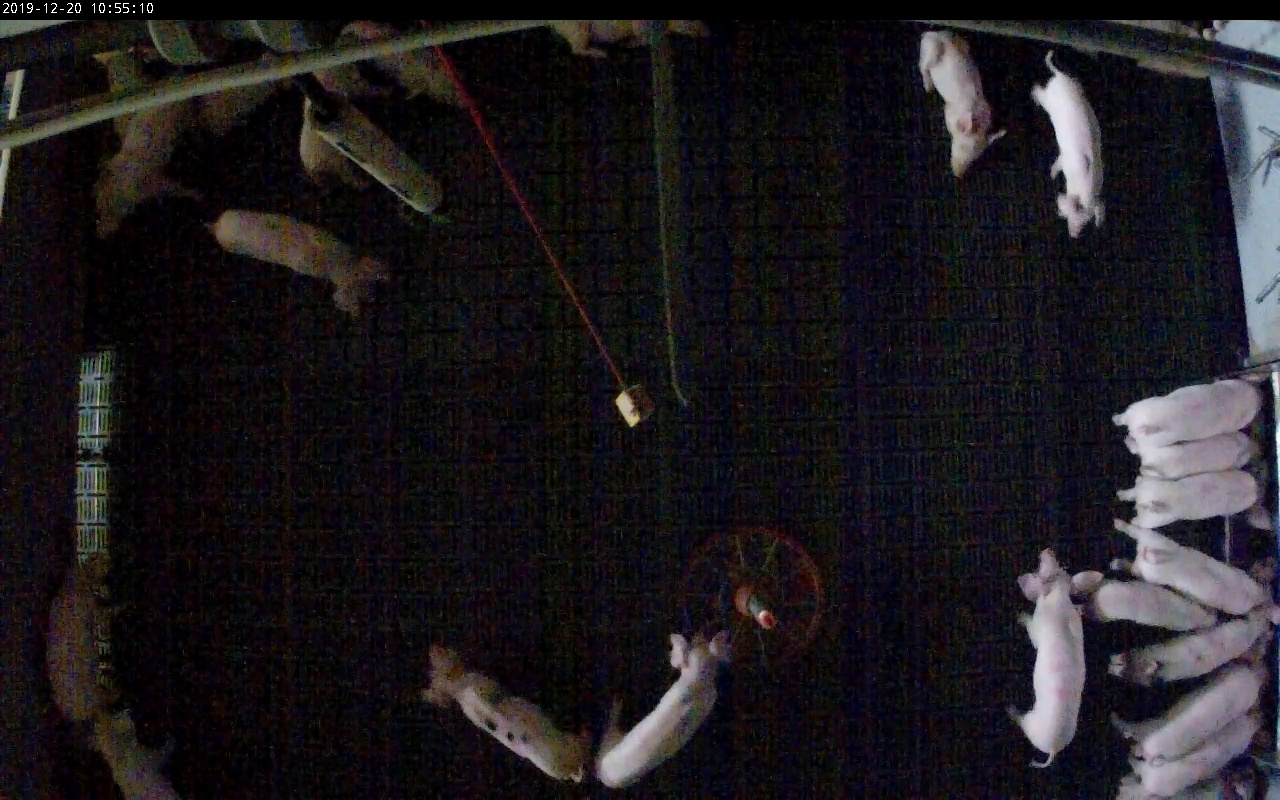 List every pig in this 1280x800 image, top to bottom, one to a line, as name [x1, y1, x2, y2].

pig [553, 14, 712, 58]
pig [340, 20, 470, 110]
pig [919, 27, 1006, 180]
pig [299, 30, 394, 193]
pig [93, 46, 162, 147]
pig [1030, 50, 1107, 240]
pig [196, 51, 293, 139]
pig [91, 65, 206, 241]
pig [201, 209, 392, 318]
pig [1112, 371, 1272, 450]
pig [1139, 423, 1267, 481]
pig [1115, 459, 1274, 532]
pig [1108, 518, 1276, 625]
pig [1007, 548, 1105, 769]
pig [44, 550, 129, 732]
pig [1073, 579, 1219, 632]
pig [1106, 611, 1276, 689]
pig [593, 629, 736, 790]
pig [418, 641, 594, 789]
pig [1108, 650, 1272, 768]
pig [1119, 697, 1273, 798]
pig [86, 706, 182, 799]